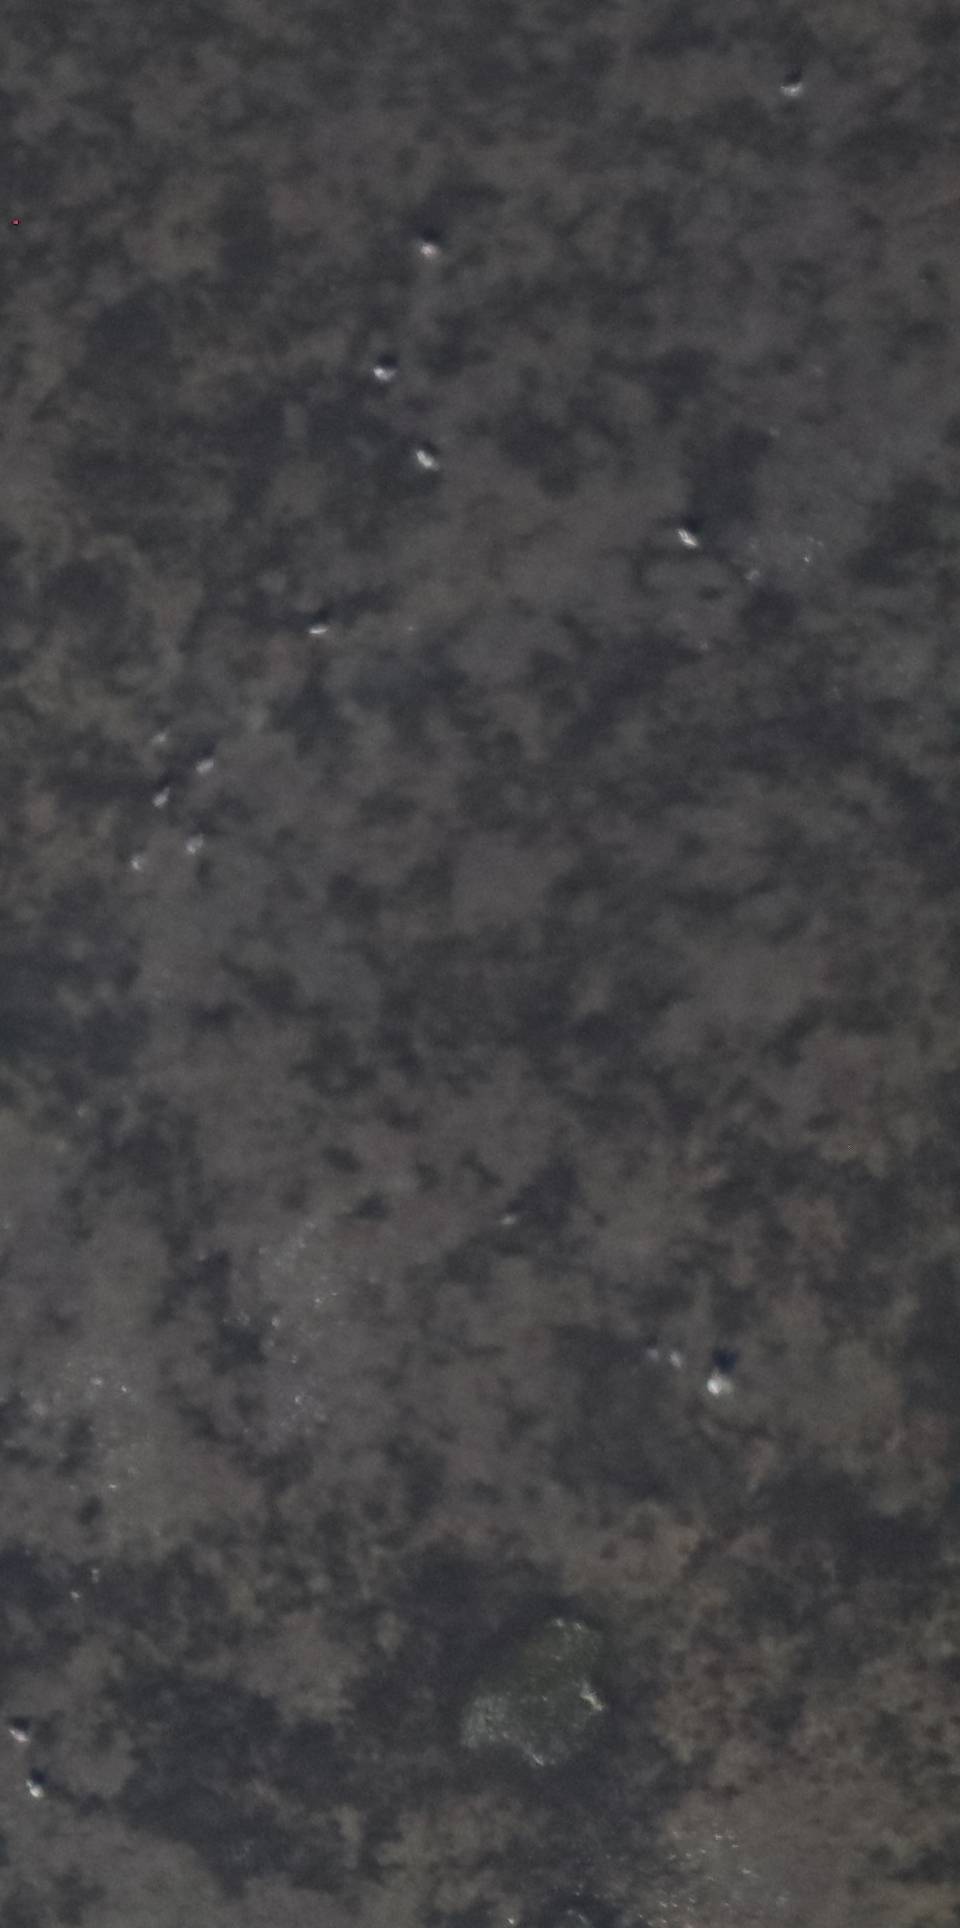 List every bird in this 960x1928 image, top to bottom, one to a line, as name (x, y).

brant (793, 88)
brant (433, 249)
brant (386, 374)
brant (433, 454)
brant (689, 535)
brant (319, 628)
brant (156, 729)
brant (203, 761)
brant (162, 796)
brant (195, 835)
brant (134, 855)
brant (515, 1217)
brant (653, 1353)
brant (680, 1362)
brant (710, 1385)
brant (15, 1729)
brant (36, 1789)